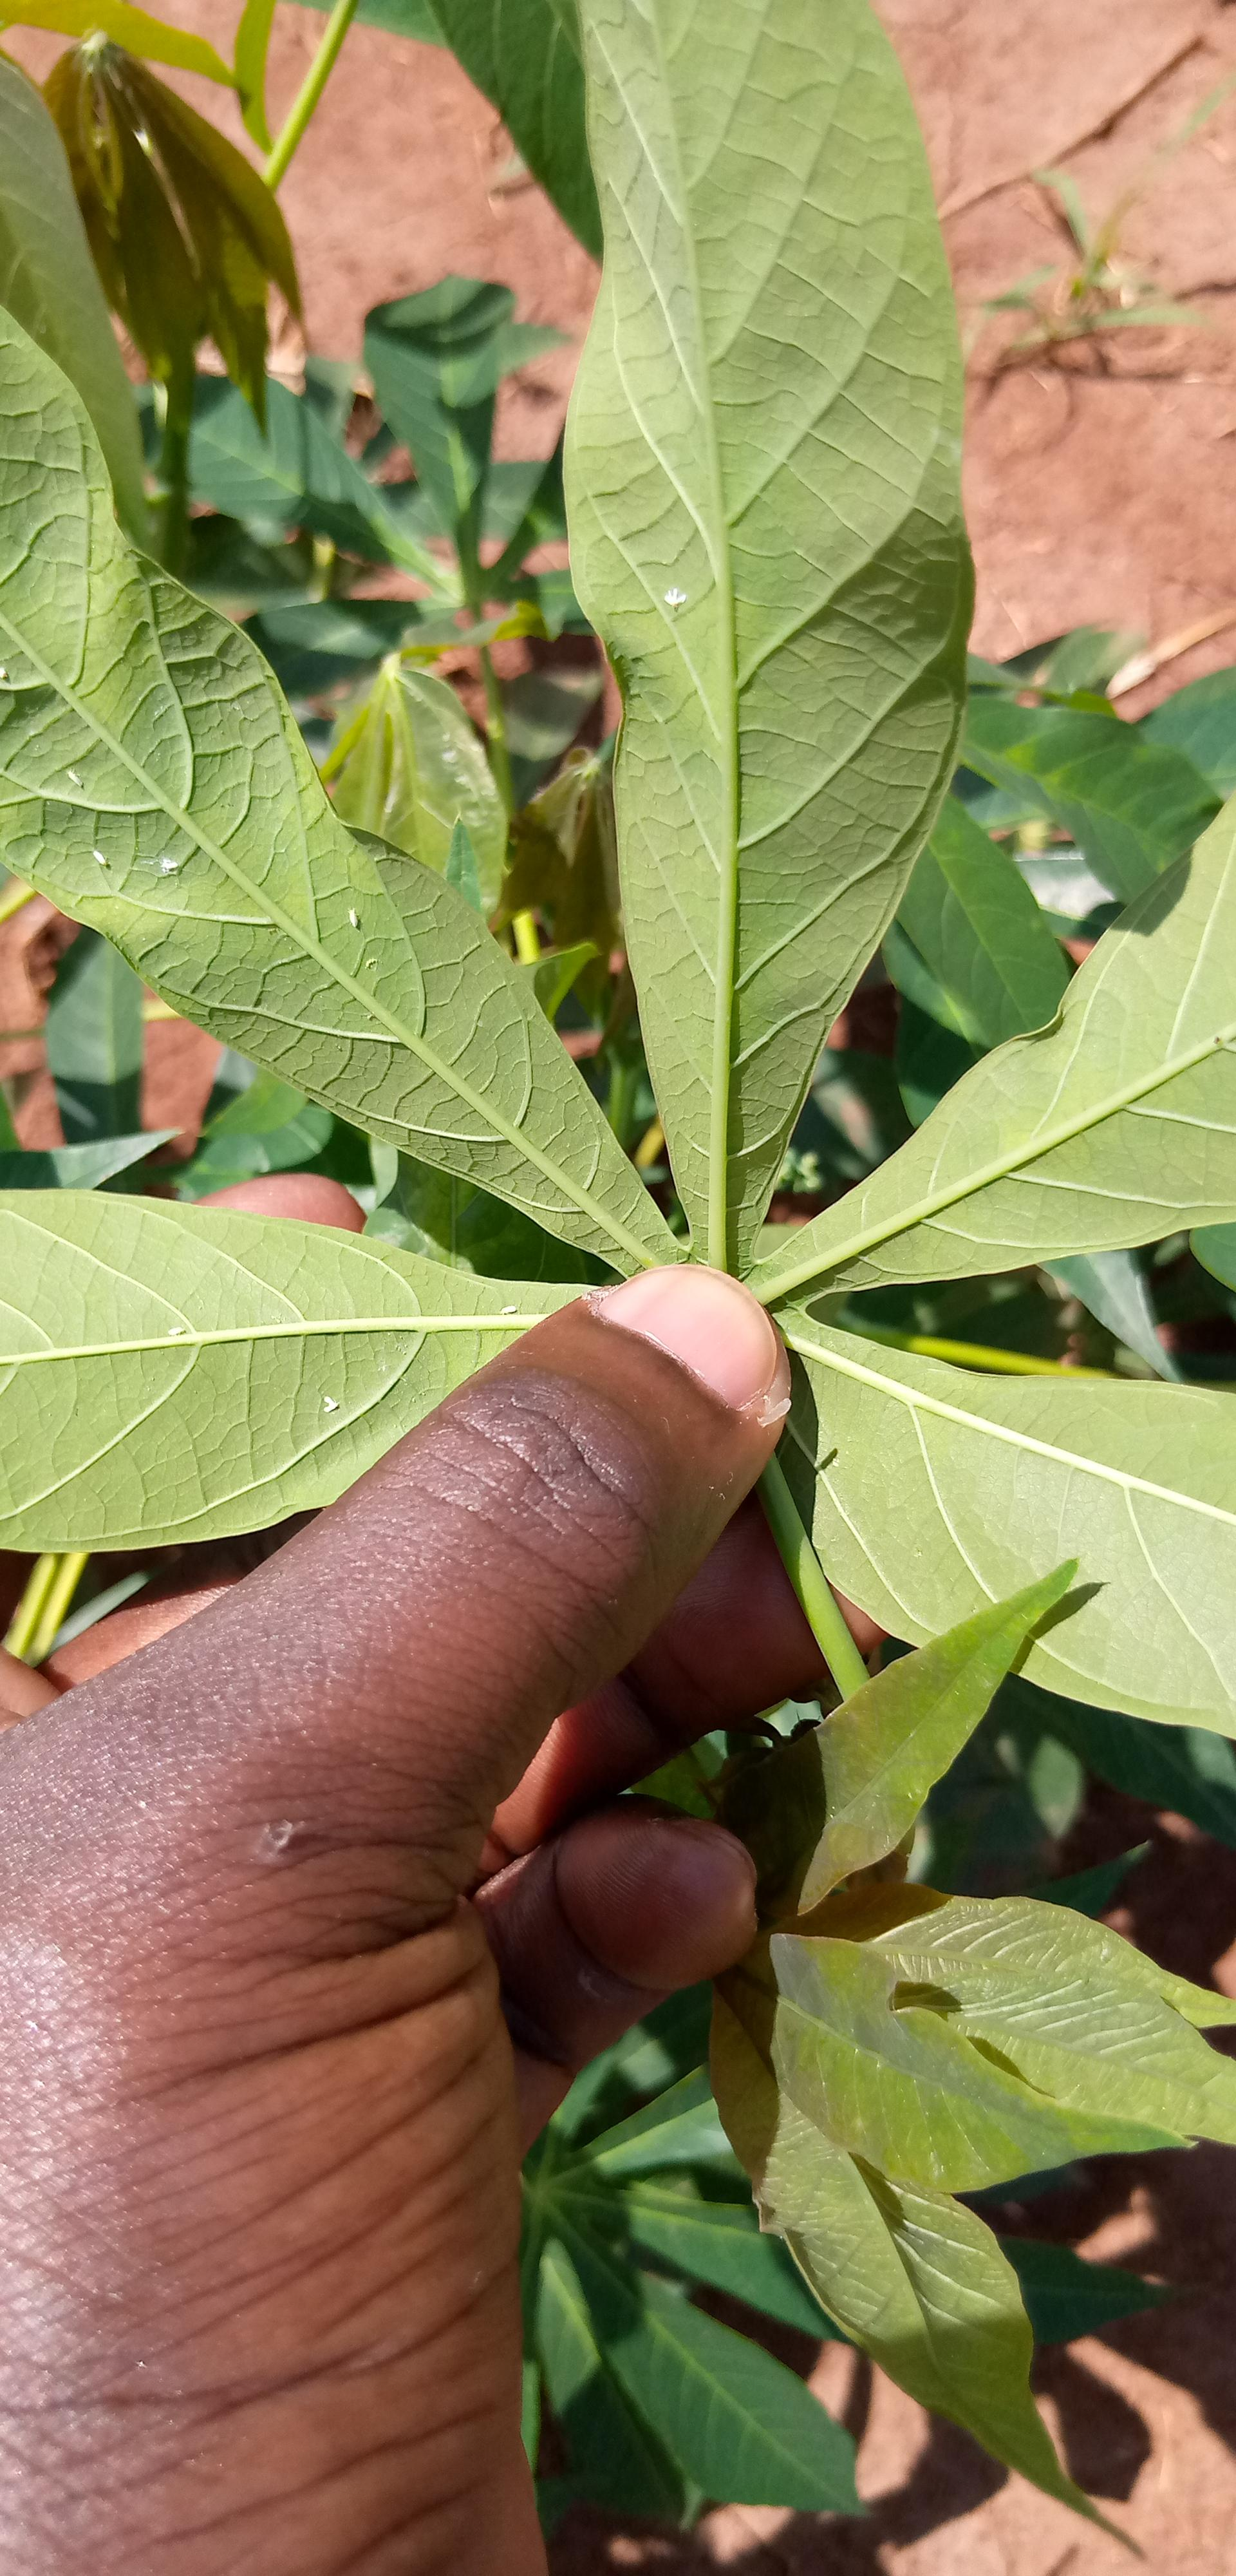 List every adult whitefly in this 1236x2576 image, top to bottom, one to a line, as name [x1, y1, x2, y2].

whitefly [660, 583, 688, 607]
whitefly [1, 665, 15, 684]
whitefly [64, 766, 83, 788]
whitefly [88, 846, 111, 869]
whitefly [157, 853, 180, 876]
whitefly [346, 903, 362, 932]
whitefly [496, 1300, 516, 1318]
whitefly [163, 1321, 187, 1338]
whitefly [319, 1391, 342, 1414]